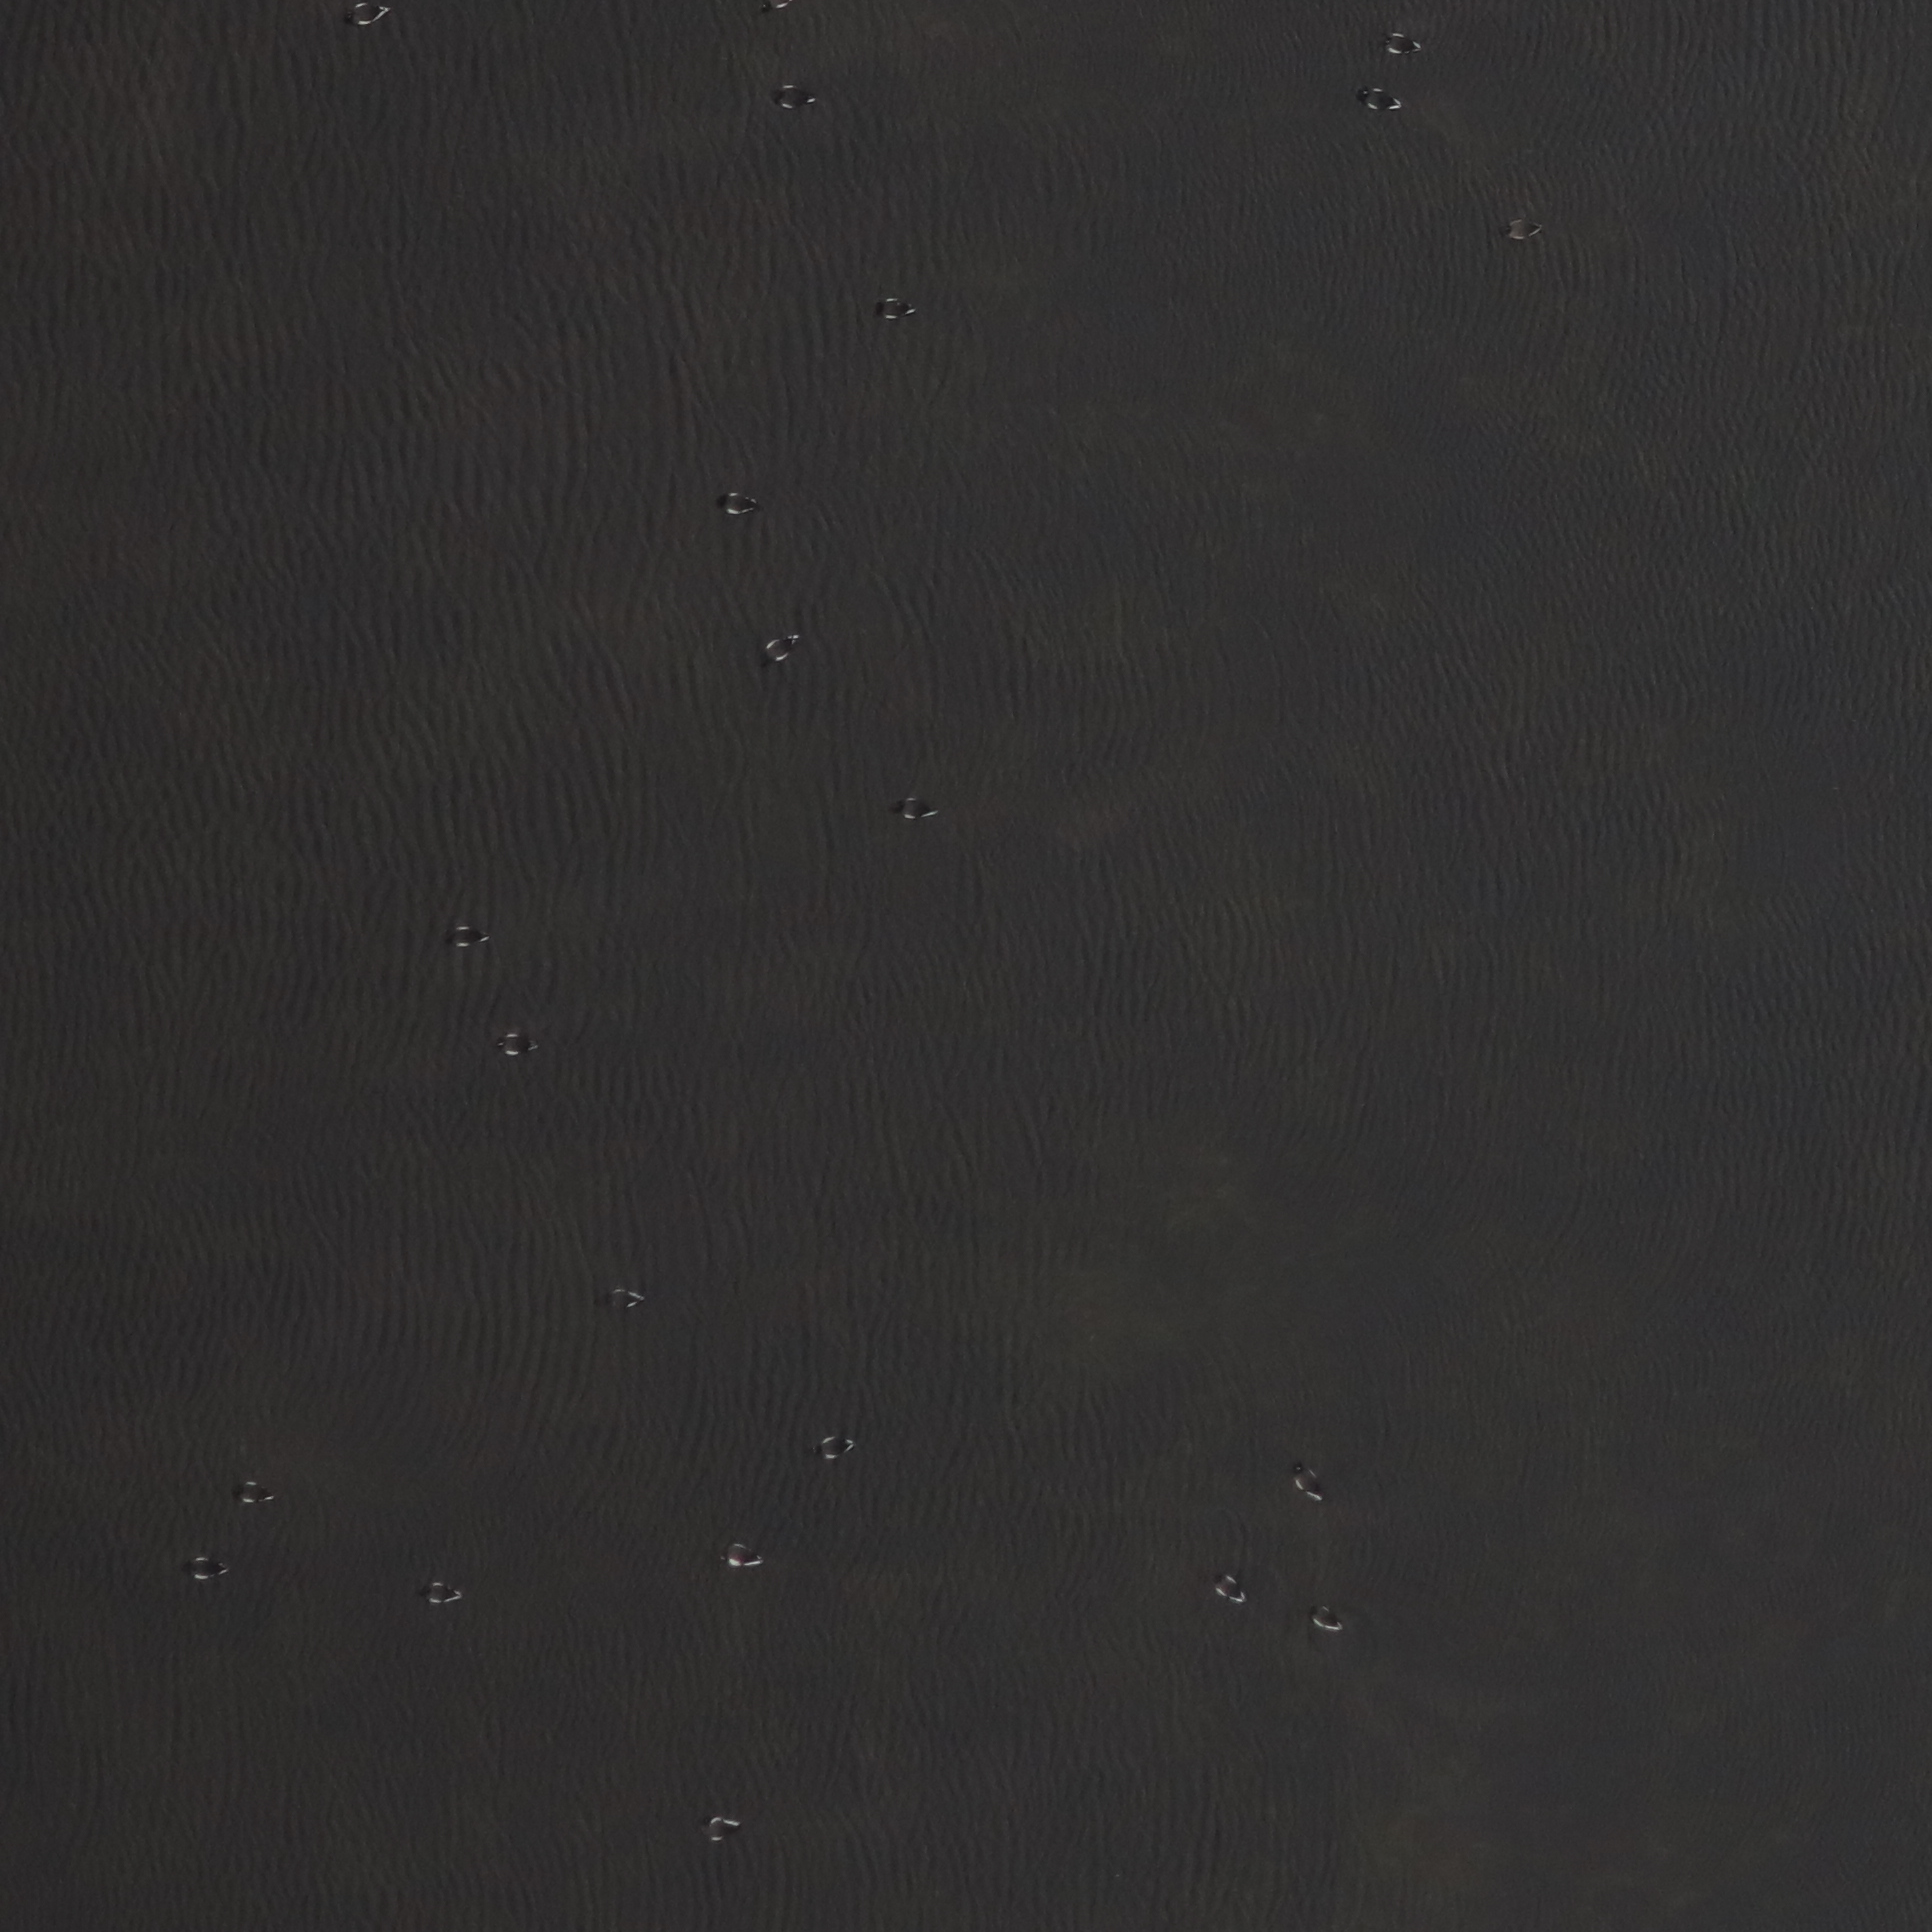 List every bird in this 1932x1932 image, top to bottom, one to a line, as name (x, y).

brant (367, 14)
brant (1398, 43)
brant (794, 97)
brant (1380, 99)
brant (1523, 228)
brant (896, 308)
brant (737, 503)
brant (780, 648)
brant (914, 811)
brant (466, 937)
brant (515, 1042)
brant (622, 1299)
brant (836, 1445)
brant (1307, 1483)
brant (251, 1489)
brant (741, 1555)
brant (205, 1568)
brant (1230, 1587)
brant (440, 1591)
brant (1328, 1617)
brant (721, 1826)